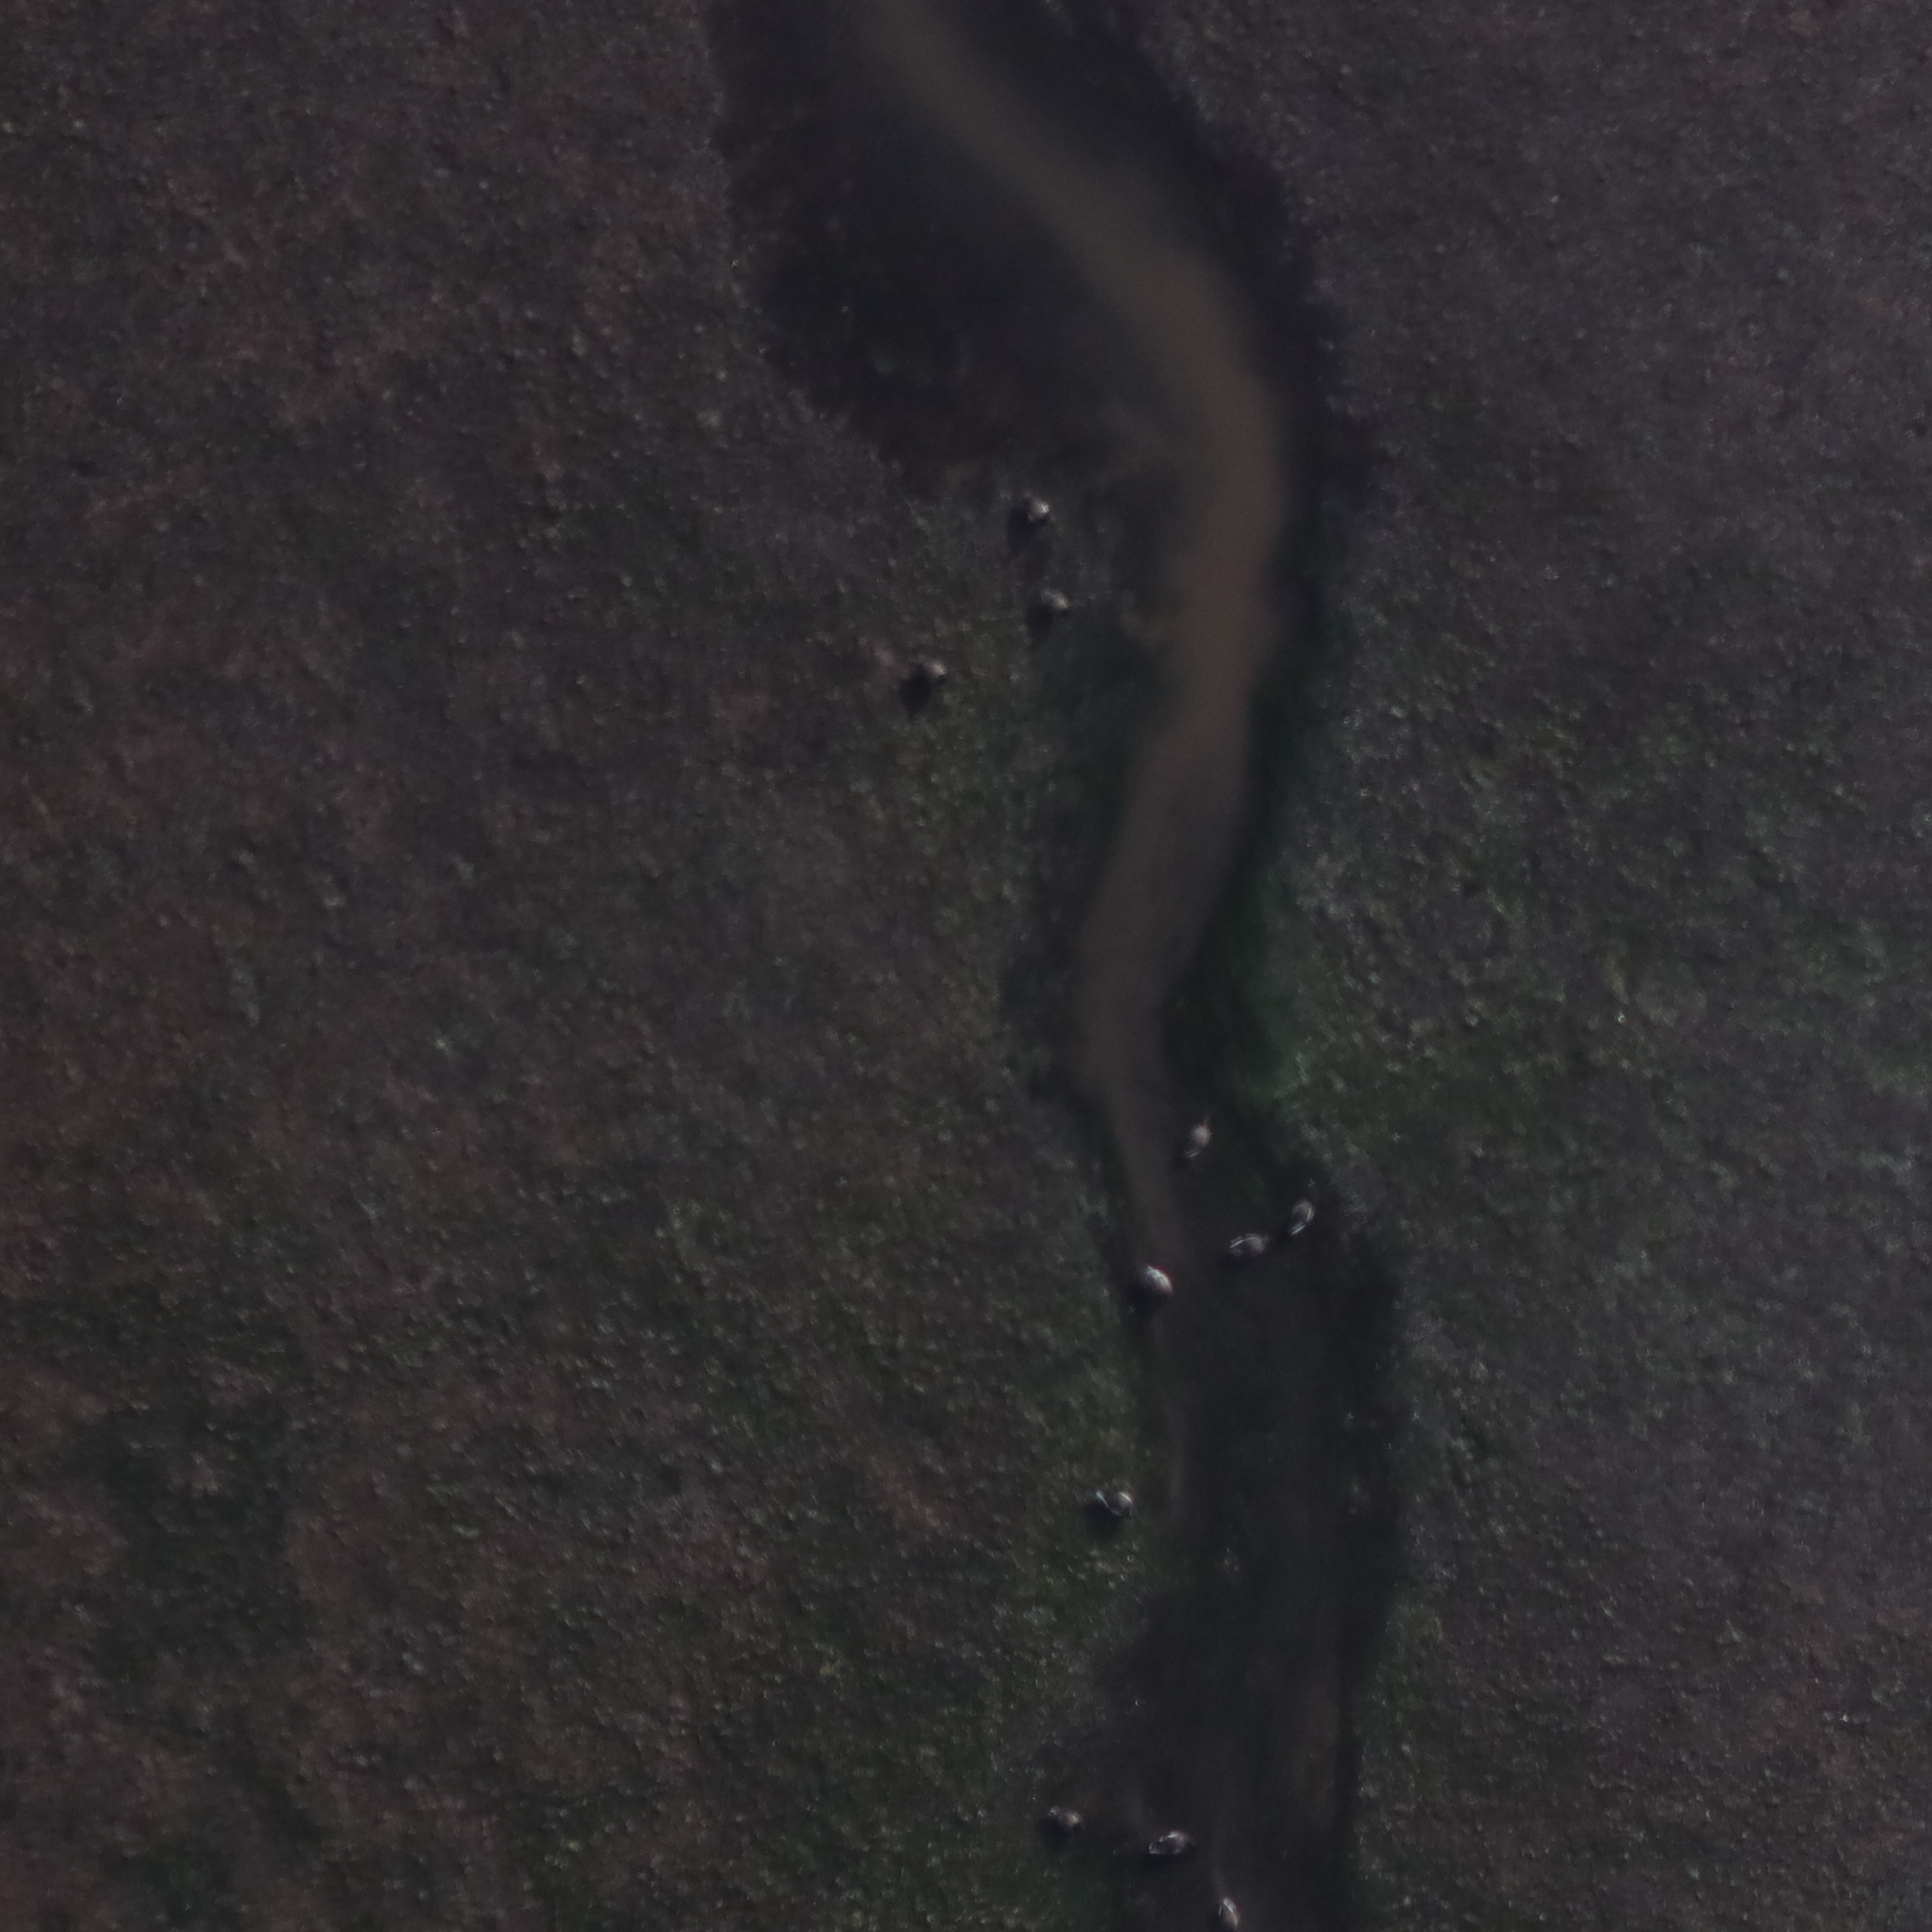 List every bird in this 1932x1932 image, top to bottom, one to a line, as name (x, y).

brant (1035, 510)
brant (1058, 601)
brant (936, 674)
brant (1198, 1137)
brant (1300, 1211)
brant (1247, 1247)
brant (1157, 1283)
brant (1115, 1502)
brant (1069, 1822)
brant (1172, 1839)
brant (1223, 1907)